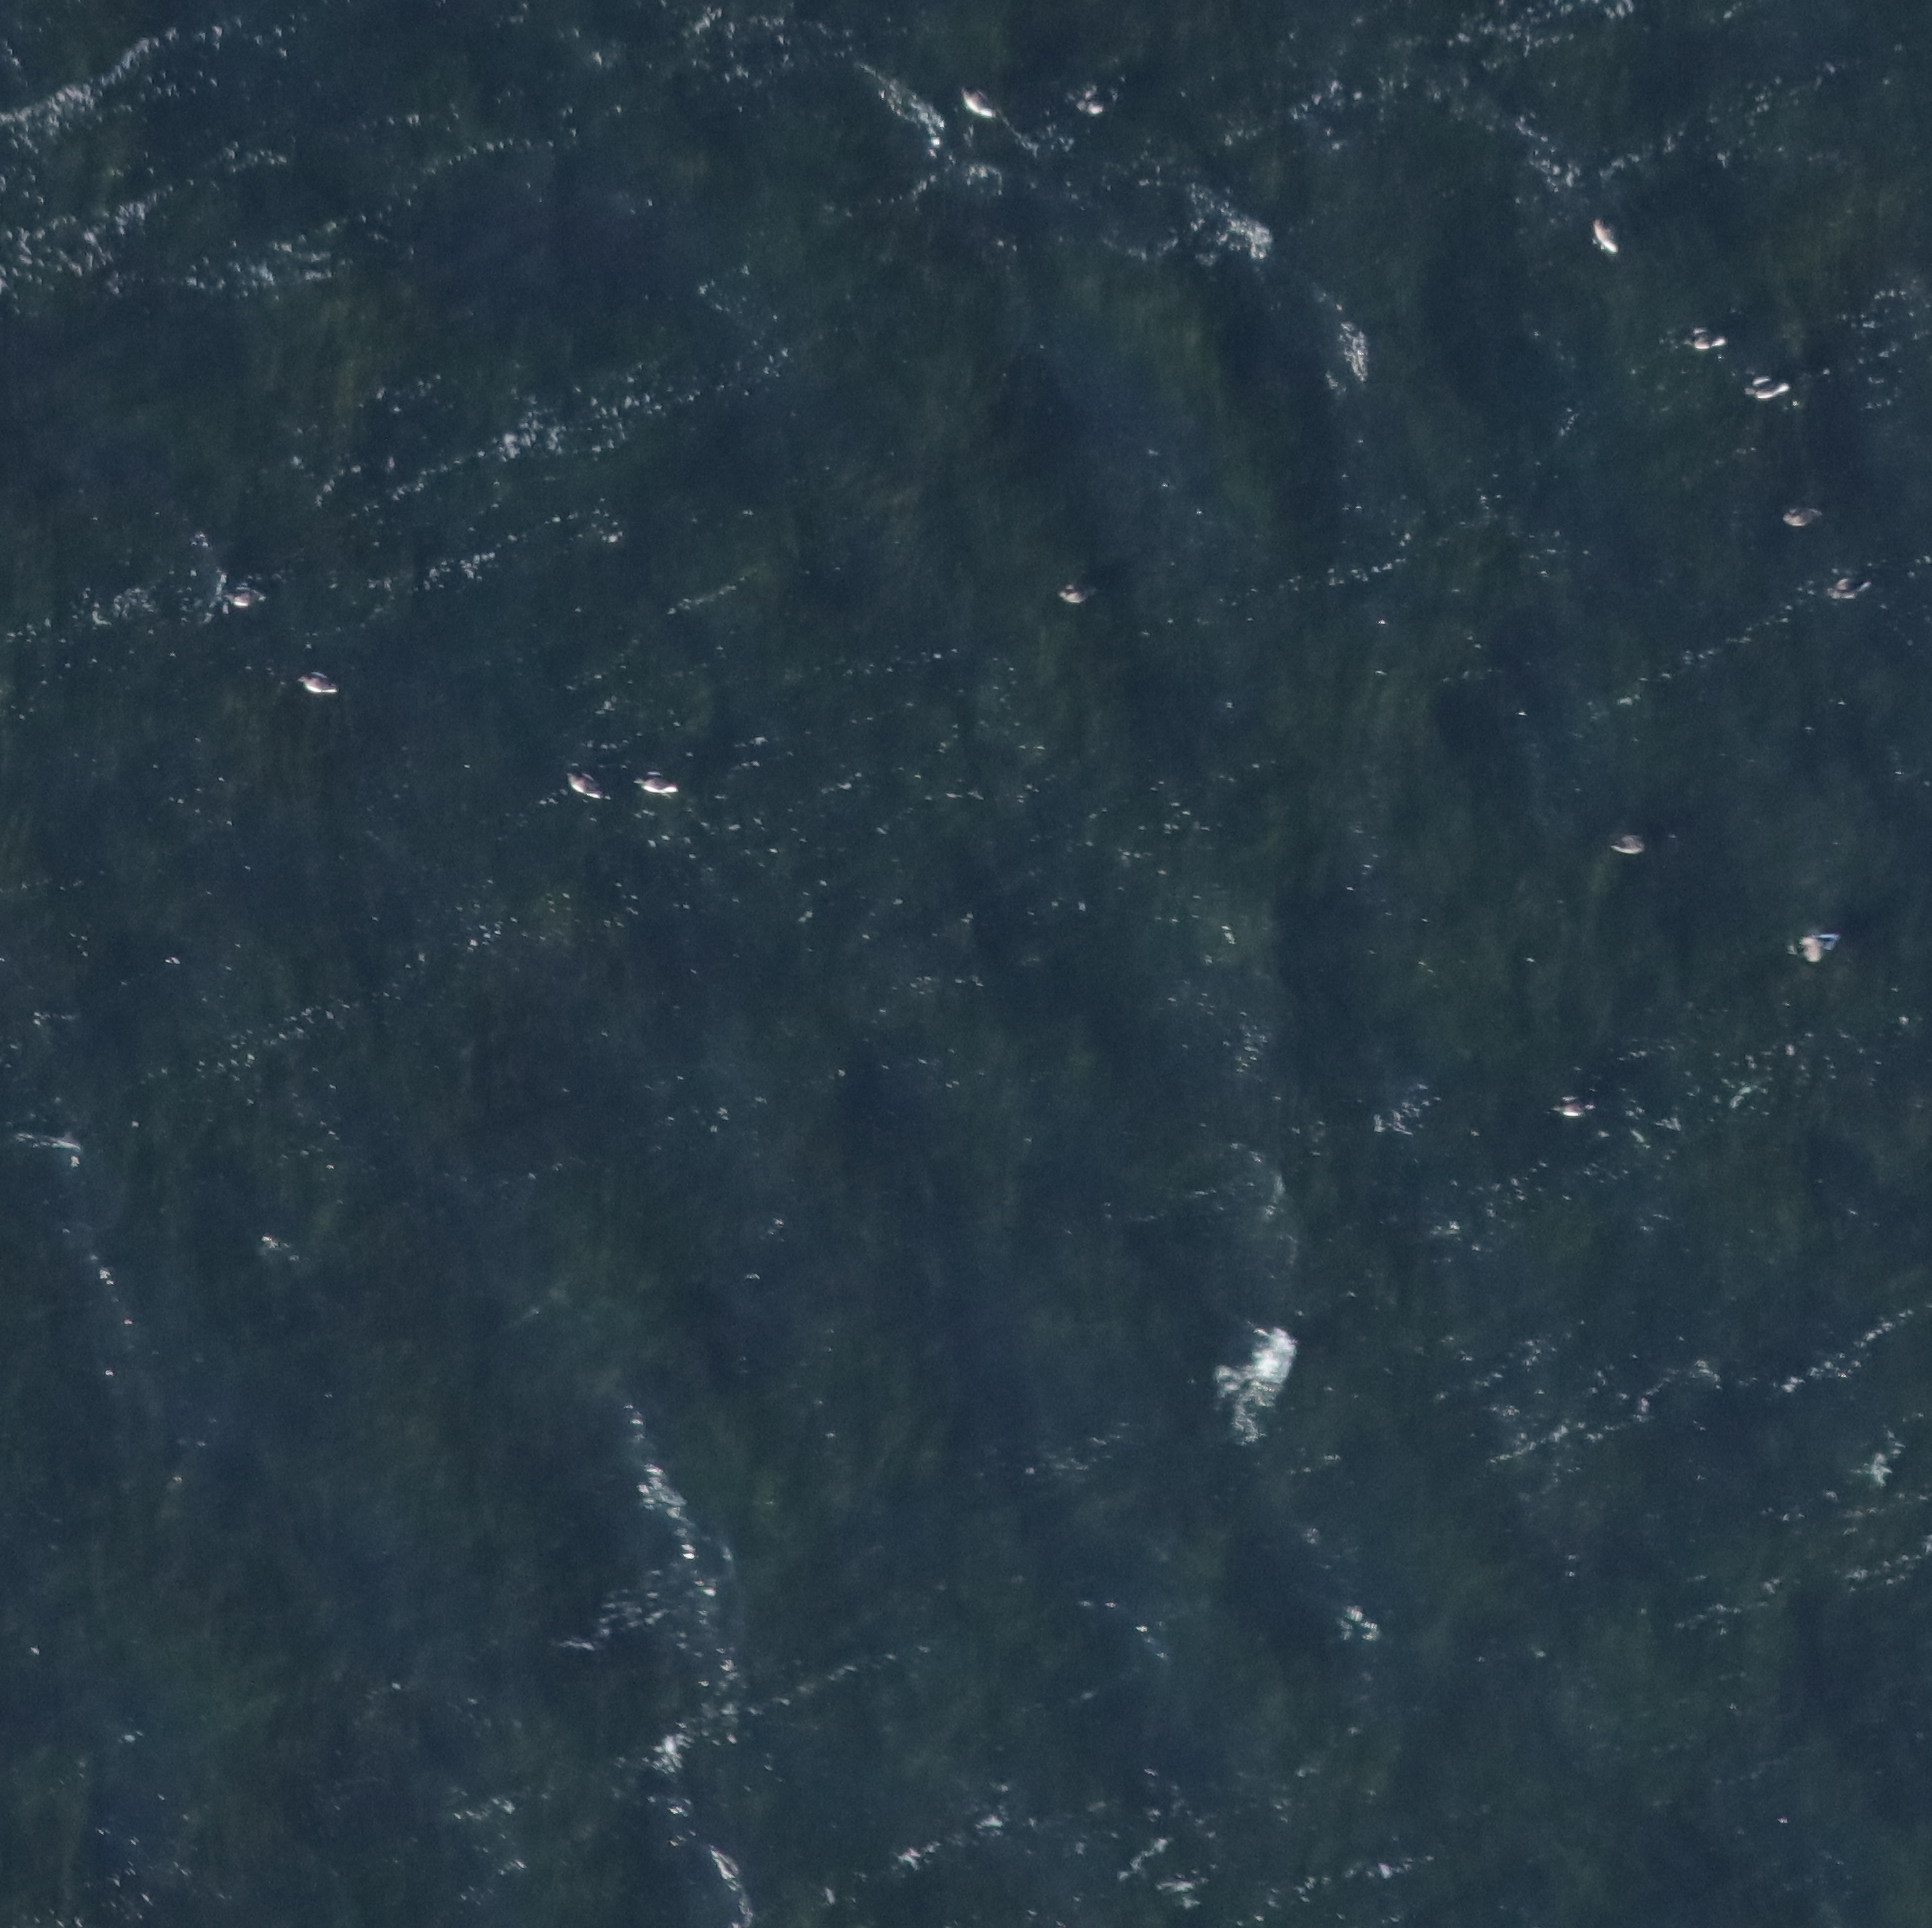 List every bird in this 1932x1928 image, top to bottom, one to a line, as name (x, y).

brant (979, 102)
brant (1088, 103)
brant (1605, 233)
brant (1705, 343)
brant (1762, 386)
brant (1797, 515)
brant (1848, 588)
brant (322, 688)
brant (584, 780)
brant (656, 780)
brant (1630, 848)
brant (1814, 948)
brant (1572, 1106)